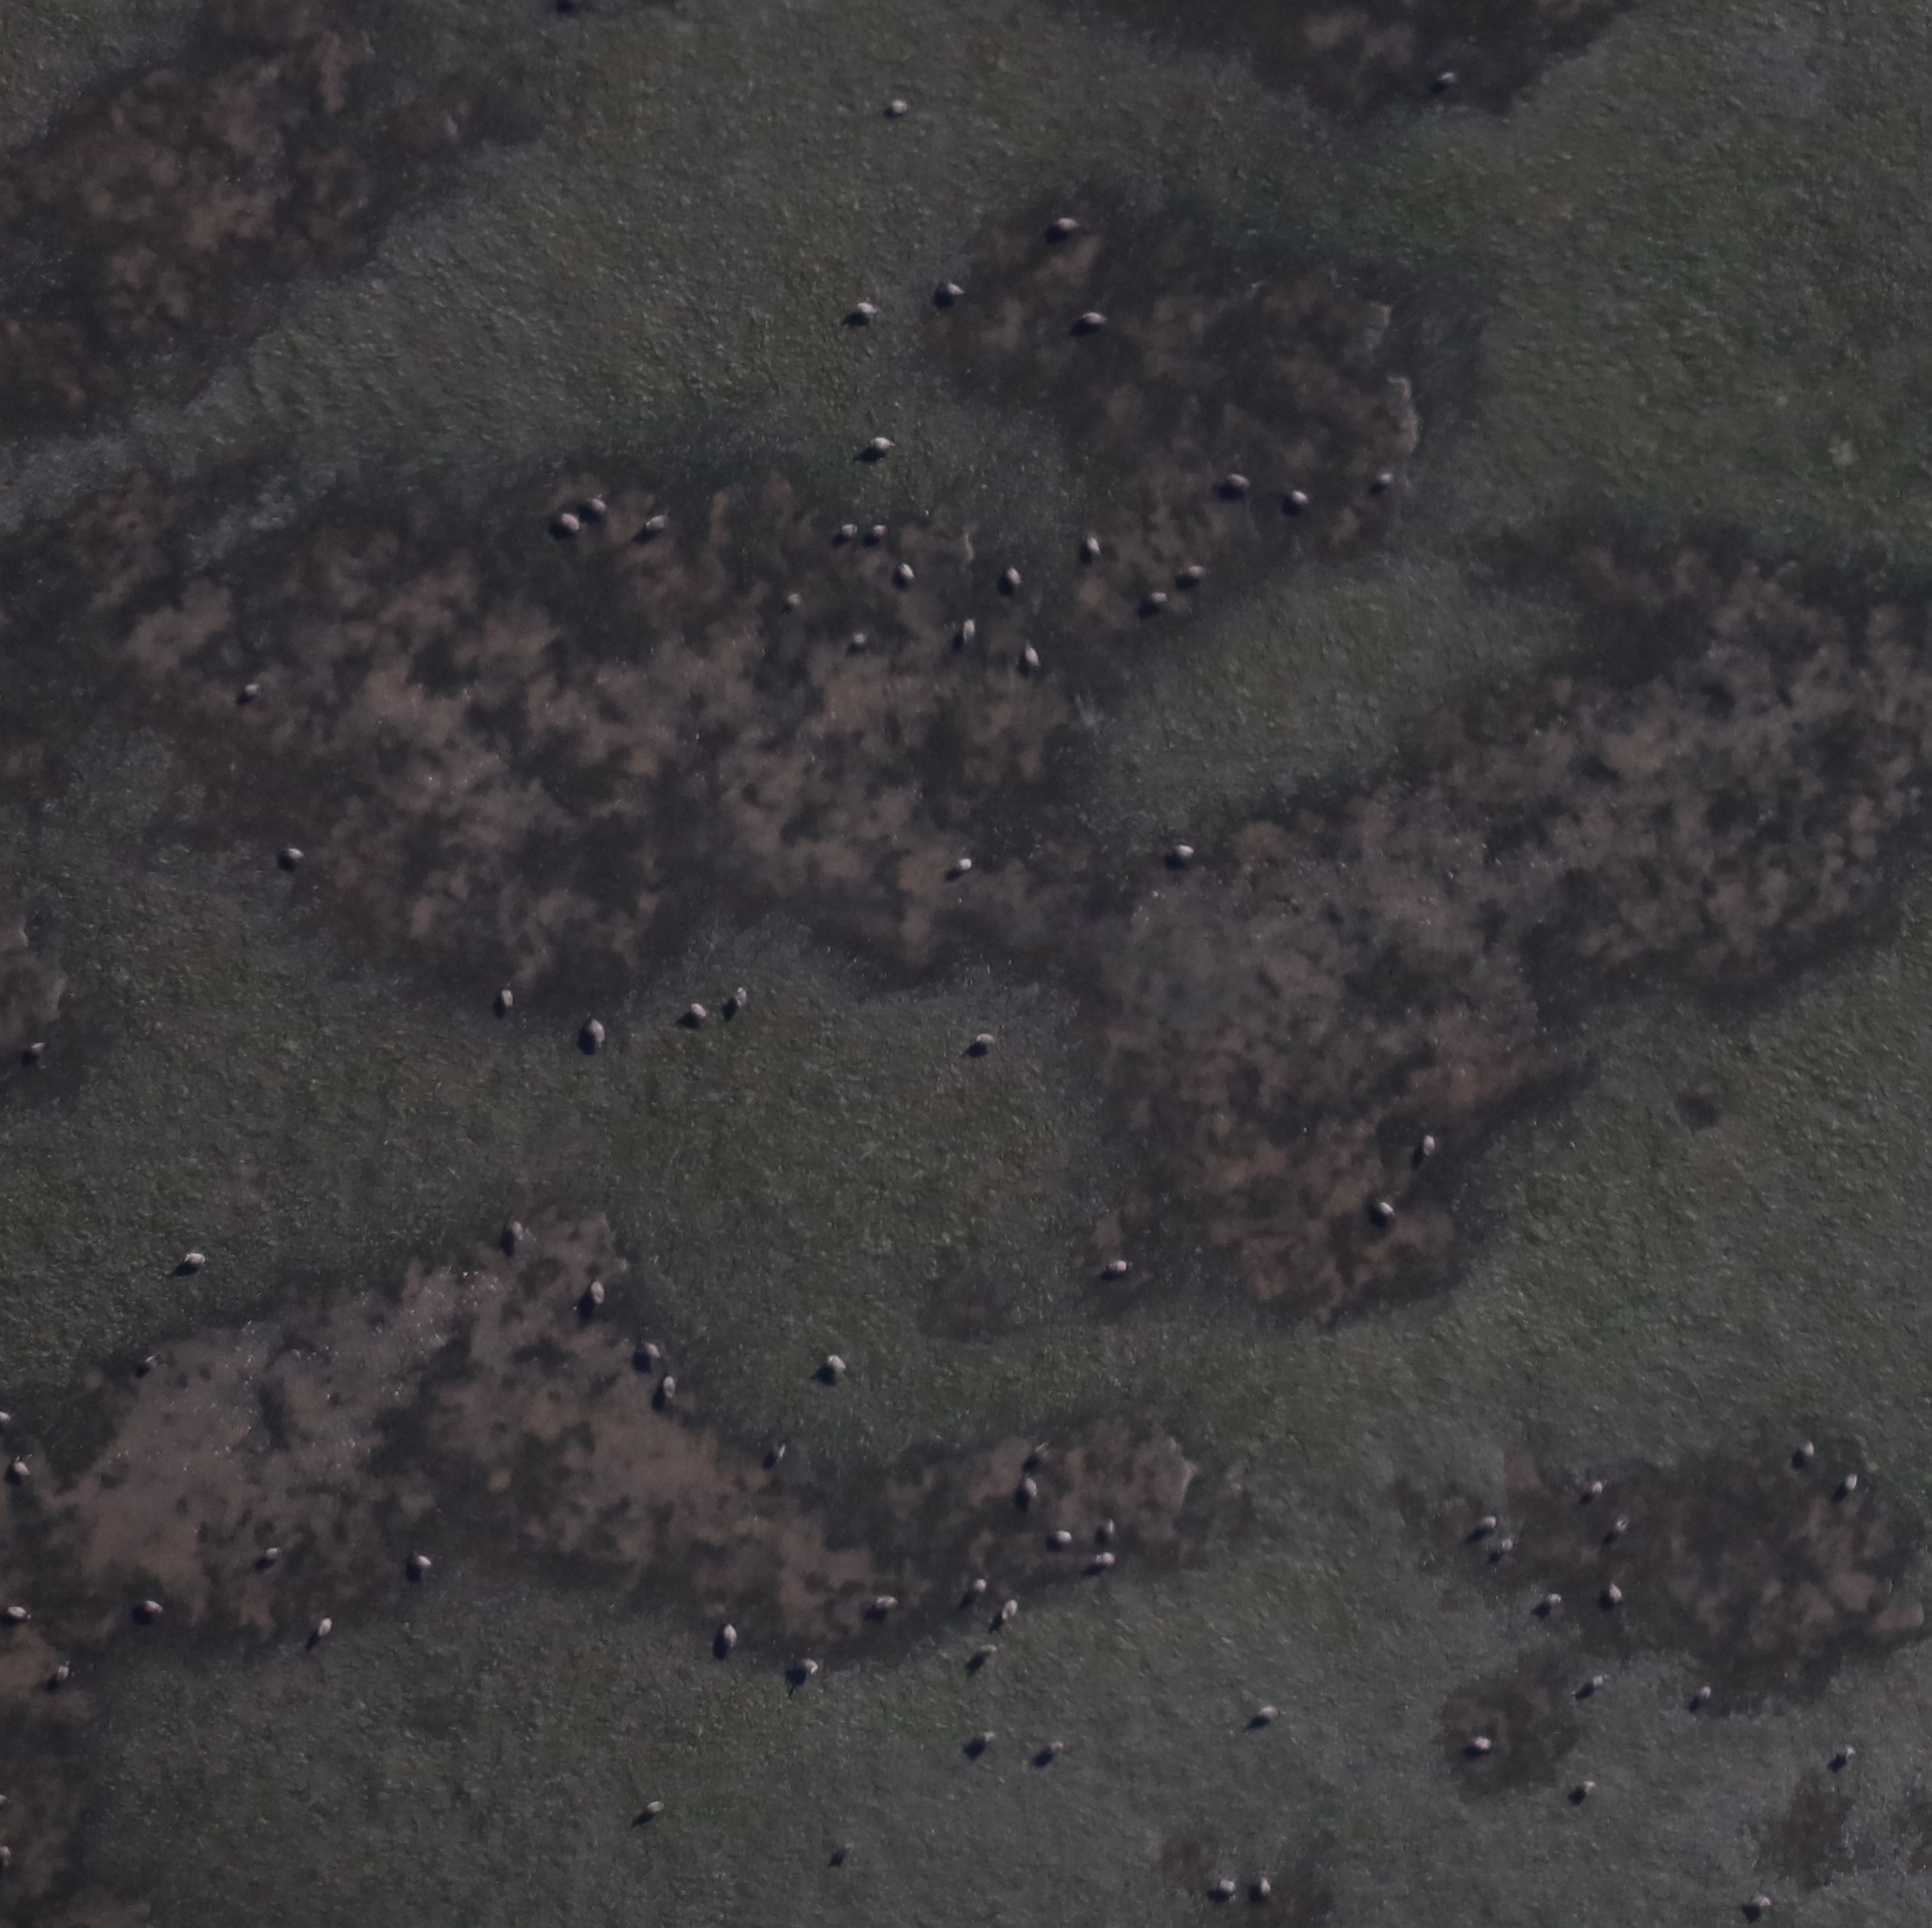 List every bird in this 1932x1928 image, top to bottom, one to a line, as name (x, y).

Canada goose (1443, 75)
Canada goose (899, 103)
Canada goose (1069, 226)
Canada goose (957, 282)
Canada goose (864, 311)
Canada goose (1092, 320)
Canada goose (879, 447)
Canada goose (1388, 474)
Canada goose (1236, 478)
Canada goose (1299, 496)
Canada goose (596, 501)
Canada goose (569, 517)
Canada goose (663, 521)
Canada goose (845, 531)
Canada goose (879, 532)
Canada goose (1089, 542)
Canada goose (1192, 567)
Canada goose (910, 577)
Canada goose (1017, 580)
Canada goose (1155, 598)
Canada goose (788, 604)
Canada goose (970, 627)
Canada goose (863, 639)
Canada goose (1034, 656)
Canada goose (251, 690)
Canada goose (1184, 850)
Canada goose (291, 854)
Canada goose (968, 860)
Canada goose (506, 998)
Canada goose (740, 998)
Canada goose (700, 1009)
Canada goose (598, 1035)
Canada goose (987, 1039)
Canada goose (38, 1048)
Canada goose (1427, 1147)
Canada goose (1384, 1211)
Canada goose (508, 1228)
Canada goose (193, 1257)
Canada goose (1122, 1264)
Canada goose (599, 1293)
Canada goose (651, 1352)
Canada goose (152, 1360)
Canada goose (836, 1366)
Canada goose (665, 1389)
Canada goose (1804, 1446)
Canada goose (1042, 1449)
Canada goose (775, 1455)
Canada goose (22, 1465)
Canada goose (1846, 1484)
Canada goose (1031, 1487)
Canada goose (1588, 1489)
Canada goose (1481, 1523)
Canada goose (1621, 1524)
Canada goose (1113, 1526)
Canada goose (1067, 1535)
Canada goose (1507, 1543)
Canada goose (275, 1546)
Canada goose (423, 1558)
Canada goose (1110, 1565)
Canada goose (976, 1587)
Canada goose (1616, 1596)
Canada goose (1560, 1601)
Canada goose (155, 1603)
Canada goose (886, 1605)
Canada goose (1012, 1615)
Canada goose (18, 1616)
Canada goose (327, 1628)
Canada goose (731, 1634)
Canada goose (984, 1652)
Canada goose (811, 1667)
Canada goose (63, 1680)
Canada goose (1601, 1682)
Canada goose (1705, 1693)
Canada goose (1270, 1708)
Canada goose (1479, 1736)
Canada goose (988, 1740)
Canada goose (1058, 1751)
Canada goose (1850, 1753)
Canada goose (1587, 1790)
Canada goose (654, 1804)
Canada goose (847, 1850)
Canada goose (5, 1855)
Canada goose (1267, 1886)
Canada goose (1230, 1888)
Canada goose (1765, 1903)